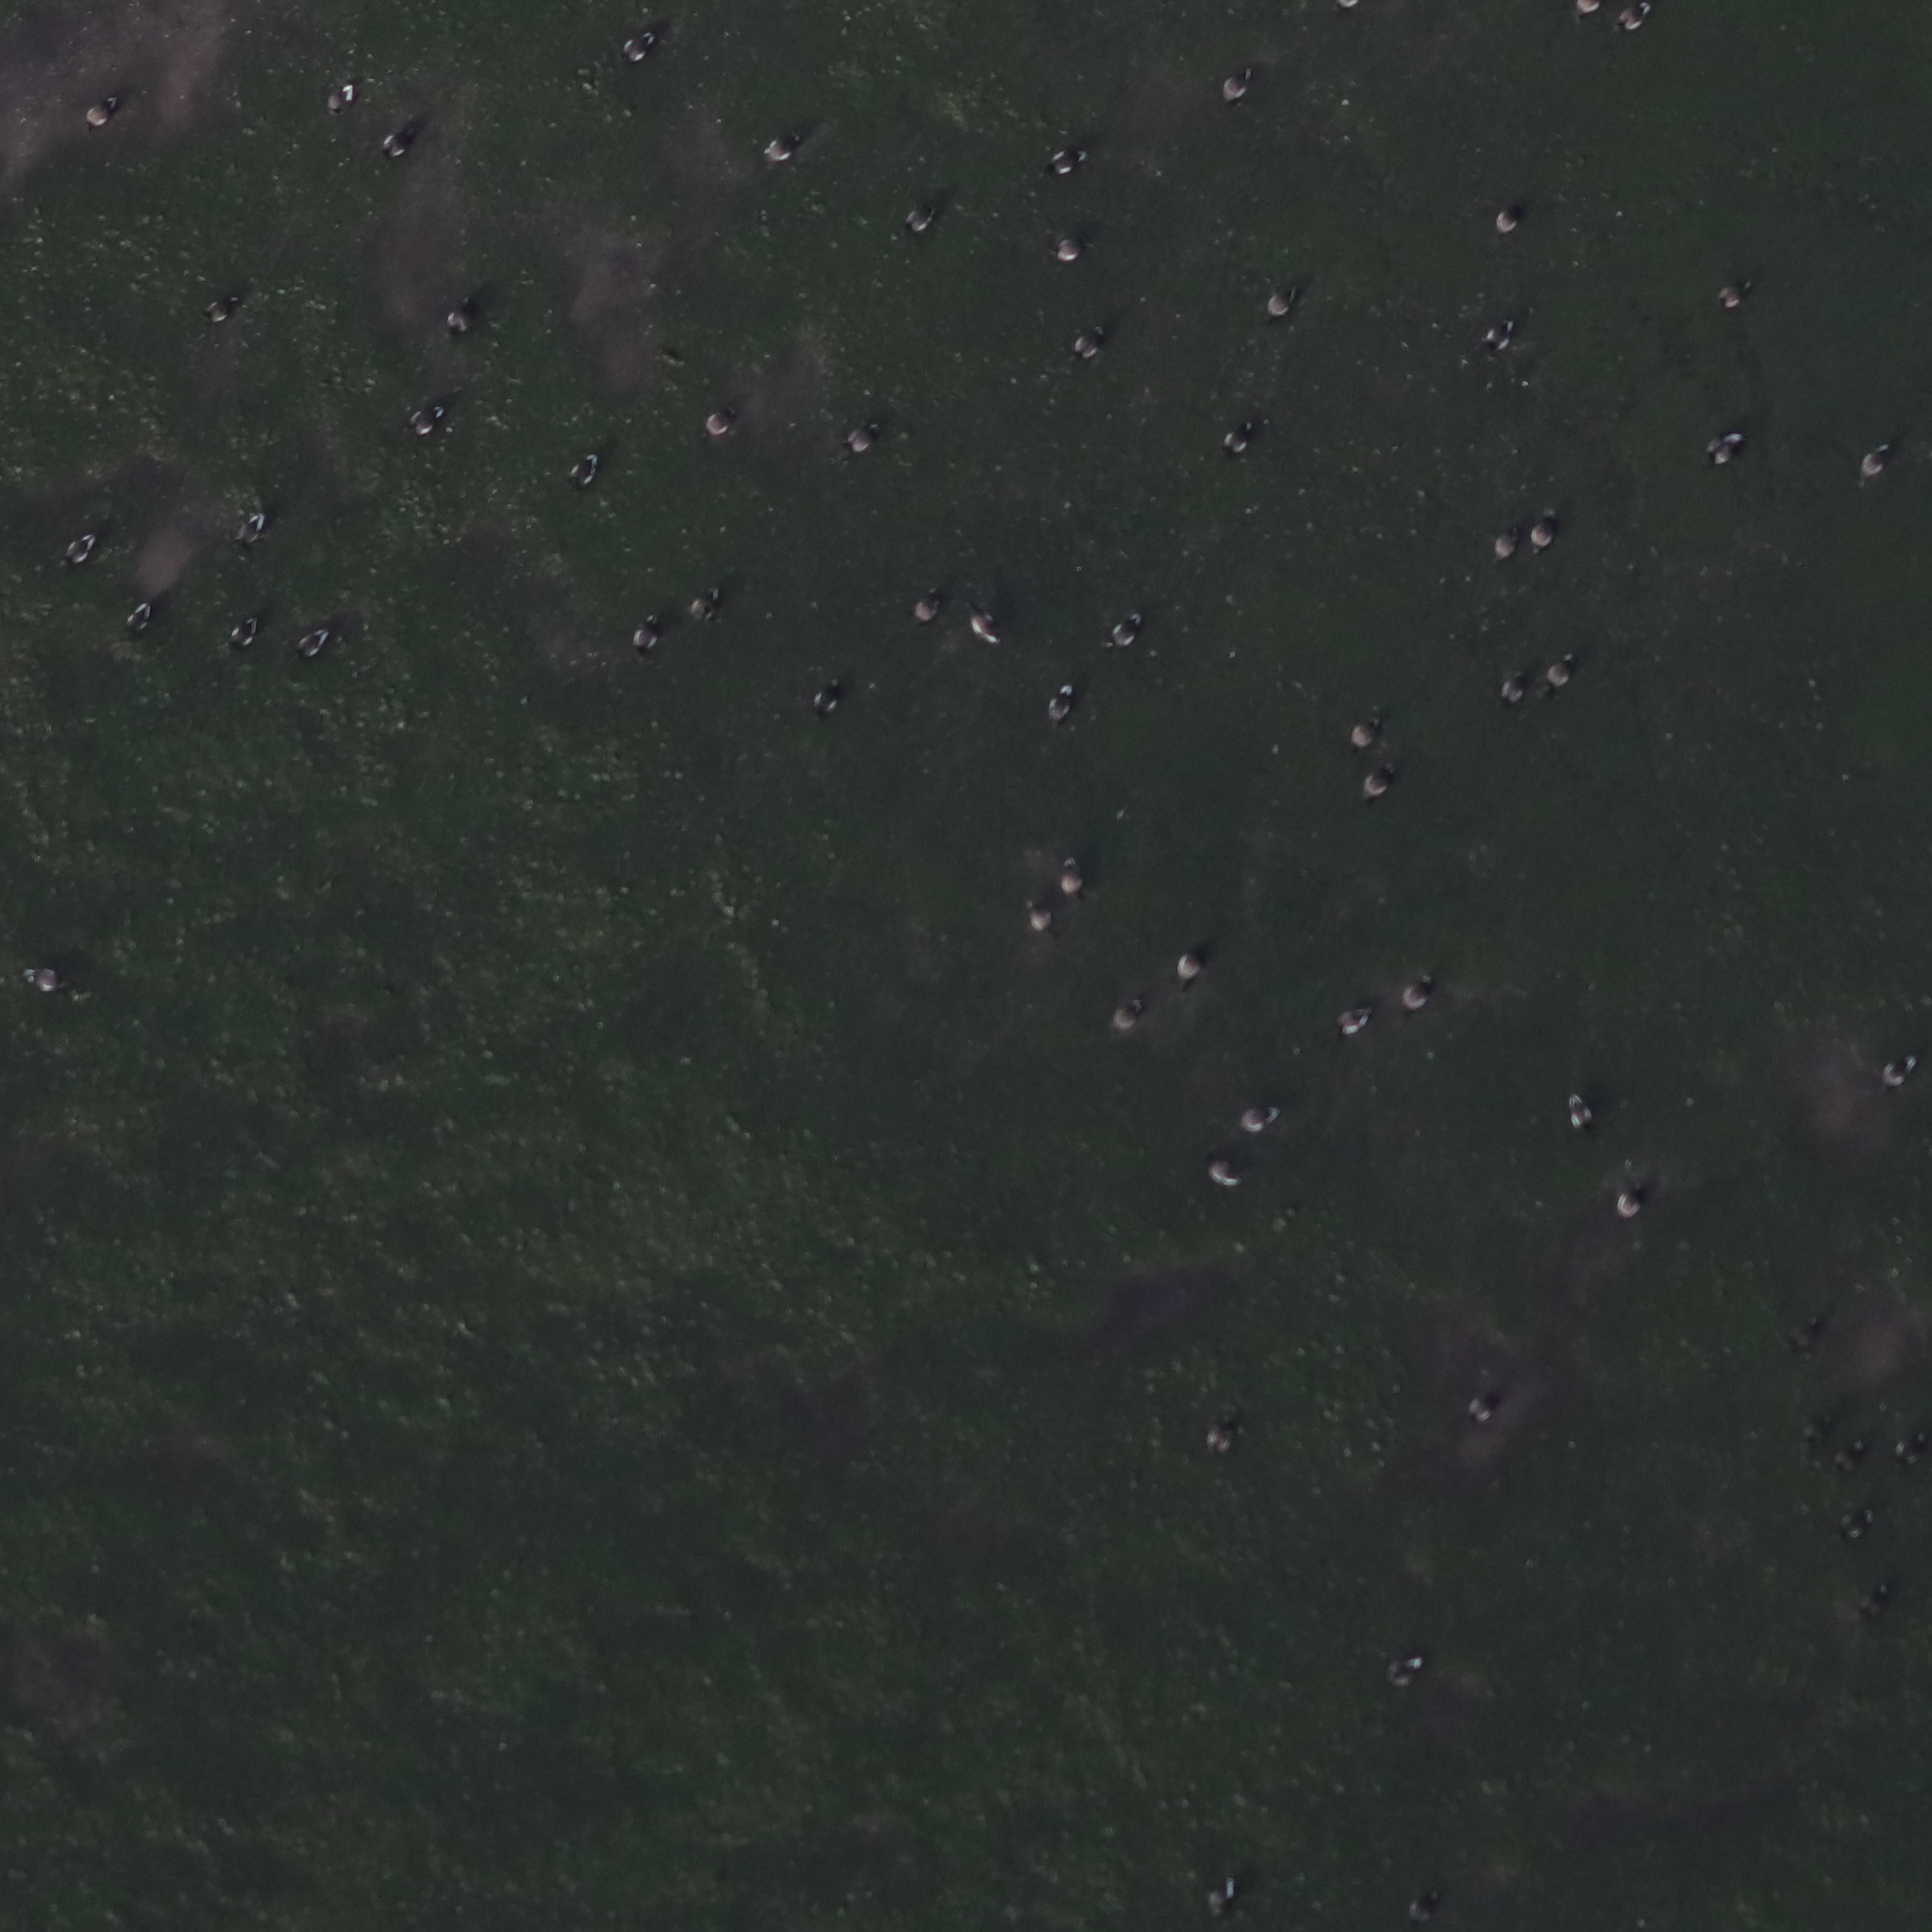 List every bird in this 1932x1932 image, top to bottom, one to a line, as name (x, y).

brant (1588, 0)
brant (1633, 17)
brant (636, 49)
brant (1235, 86)
brant (345, 98)
brant (100, 112)
brant (395, 145)
brant (778, 149)
brant (1065, 162)
brant (918, 220)
brant (1508, 222)
brant (1068, 248)
brant (1733, 297)
brant (1280, 302)
brant (221, 311)
brant (459, 321)
brant (1498, 337)
brant (1087, 346)
brant (425, 421)
brant (717, 424)
brant (859, 438)
brant (1237, 440)
brant (1723, 450)
brant (1873, 463)
brant (584, 471)
brant (250, 531)
brant (1542, 533)
brant (1505, 544)
brant (79, 551)
brant (705, 608)
brant (927, 609)
brant (137, 616)
brant (984, 624)
brant (1123, 633)
brant (243, 634)
brant (646, 636)
brant (311, 643)
brant (1559, 673)
brant (1513, 687)
brant (826, 701)
brant (1061, 707)
brant (1365, 733)
brant (1374, 784)
brant (1070, 879)
brant (1040, 916)
brant (1192, 967)
brant (46, 980)
brant (1417, 993)
brant (1125, 1016)
brant (1349, 1020)
brant (1897, 1070)
brant (1582, 1114)
brant (1258, 1118)
brant (1221, 1170)
brant (1629, 1202)
brant (1805, 1345)
brant (1478, 1409)
brant (1220, 1438)
brant (1816, 1438)
brant (1913, 1446)
brant (1848, 1461)
brant (1854, 1524)
brant (1882, 1604)
brant (1406, 1670)
brant (1220, 1897)
brant (1427, 1911)